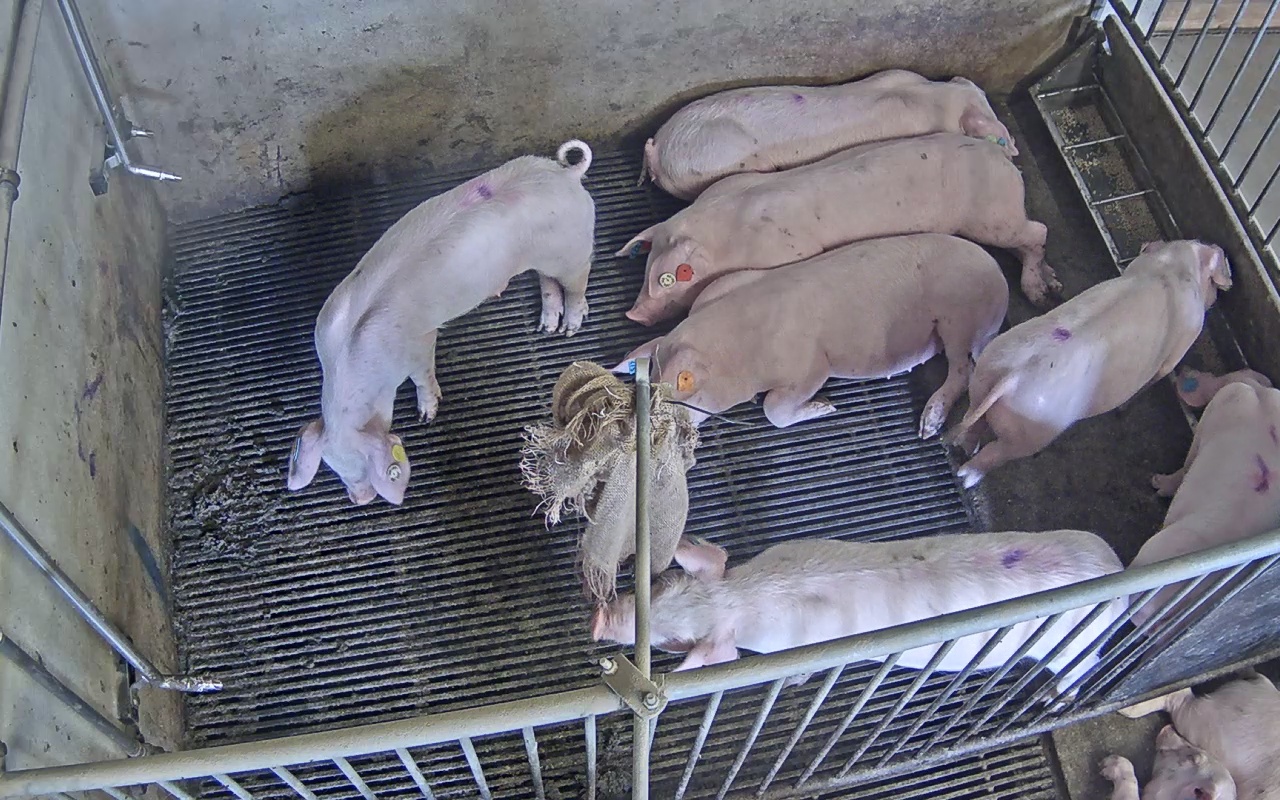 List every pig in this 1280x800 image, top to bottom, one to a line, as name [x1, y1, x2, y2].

pig [638, 68, 1021, 203]
pig [616, 131, 1064, 326]
pig [285, 137, 597, 506]
pig [607, 234, 1010, 441]
pig [944, 239, 1234, 488]
pig [1125, 364, 1279, 666]
pig [590, 530, 1130, 711]
pig [1124, 672, 1280, 797]
pig [1097, 725, 1238, 799]